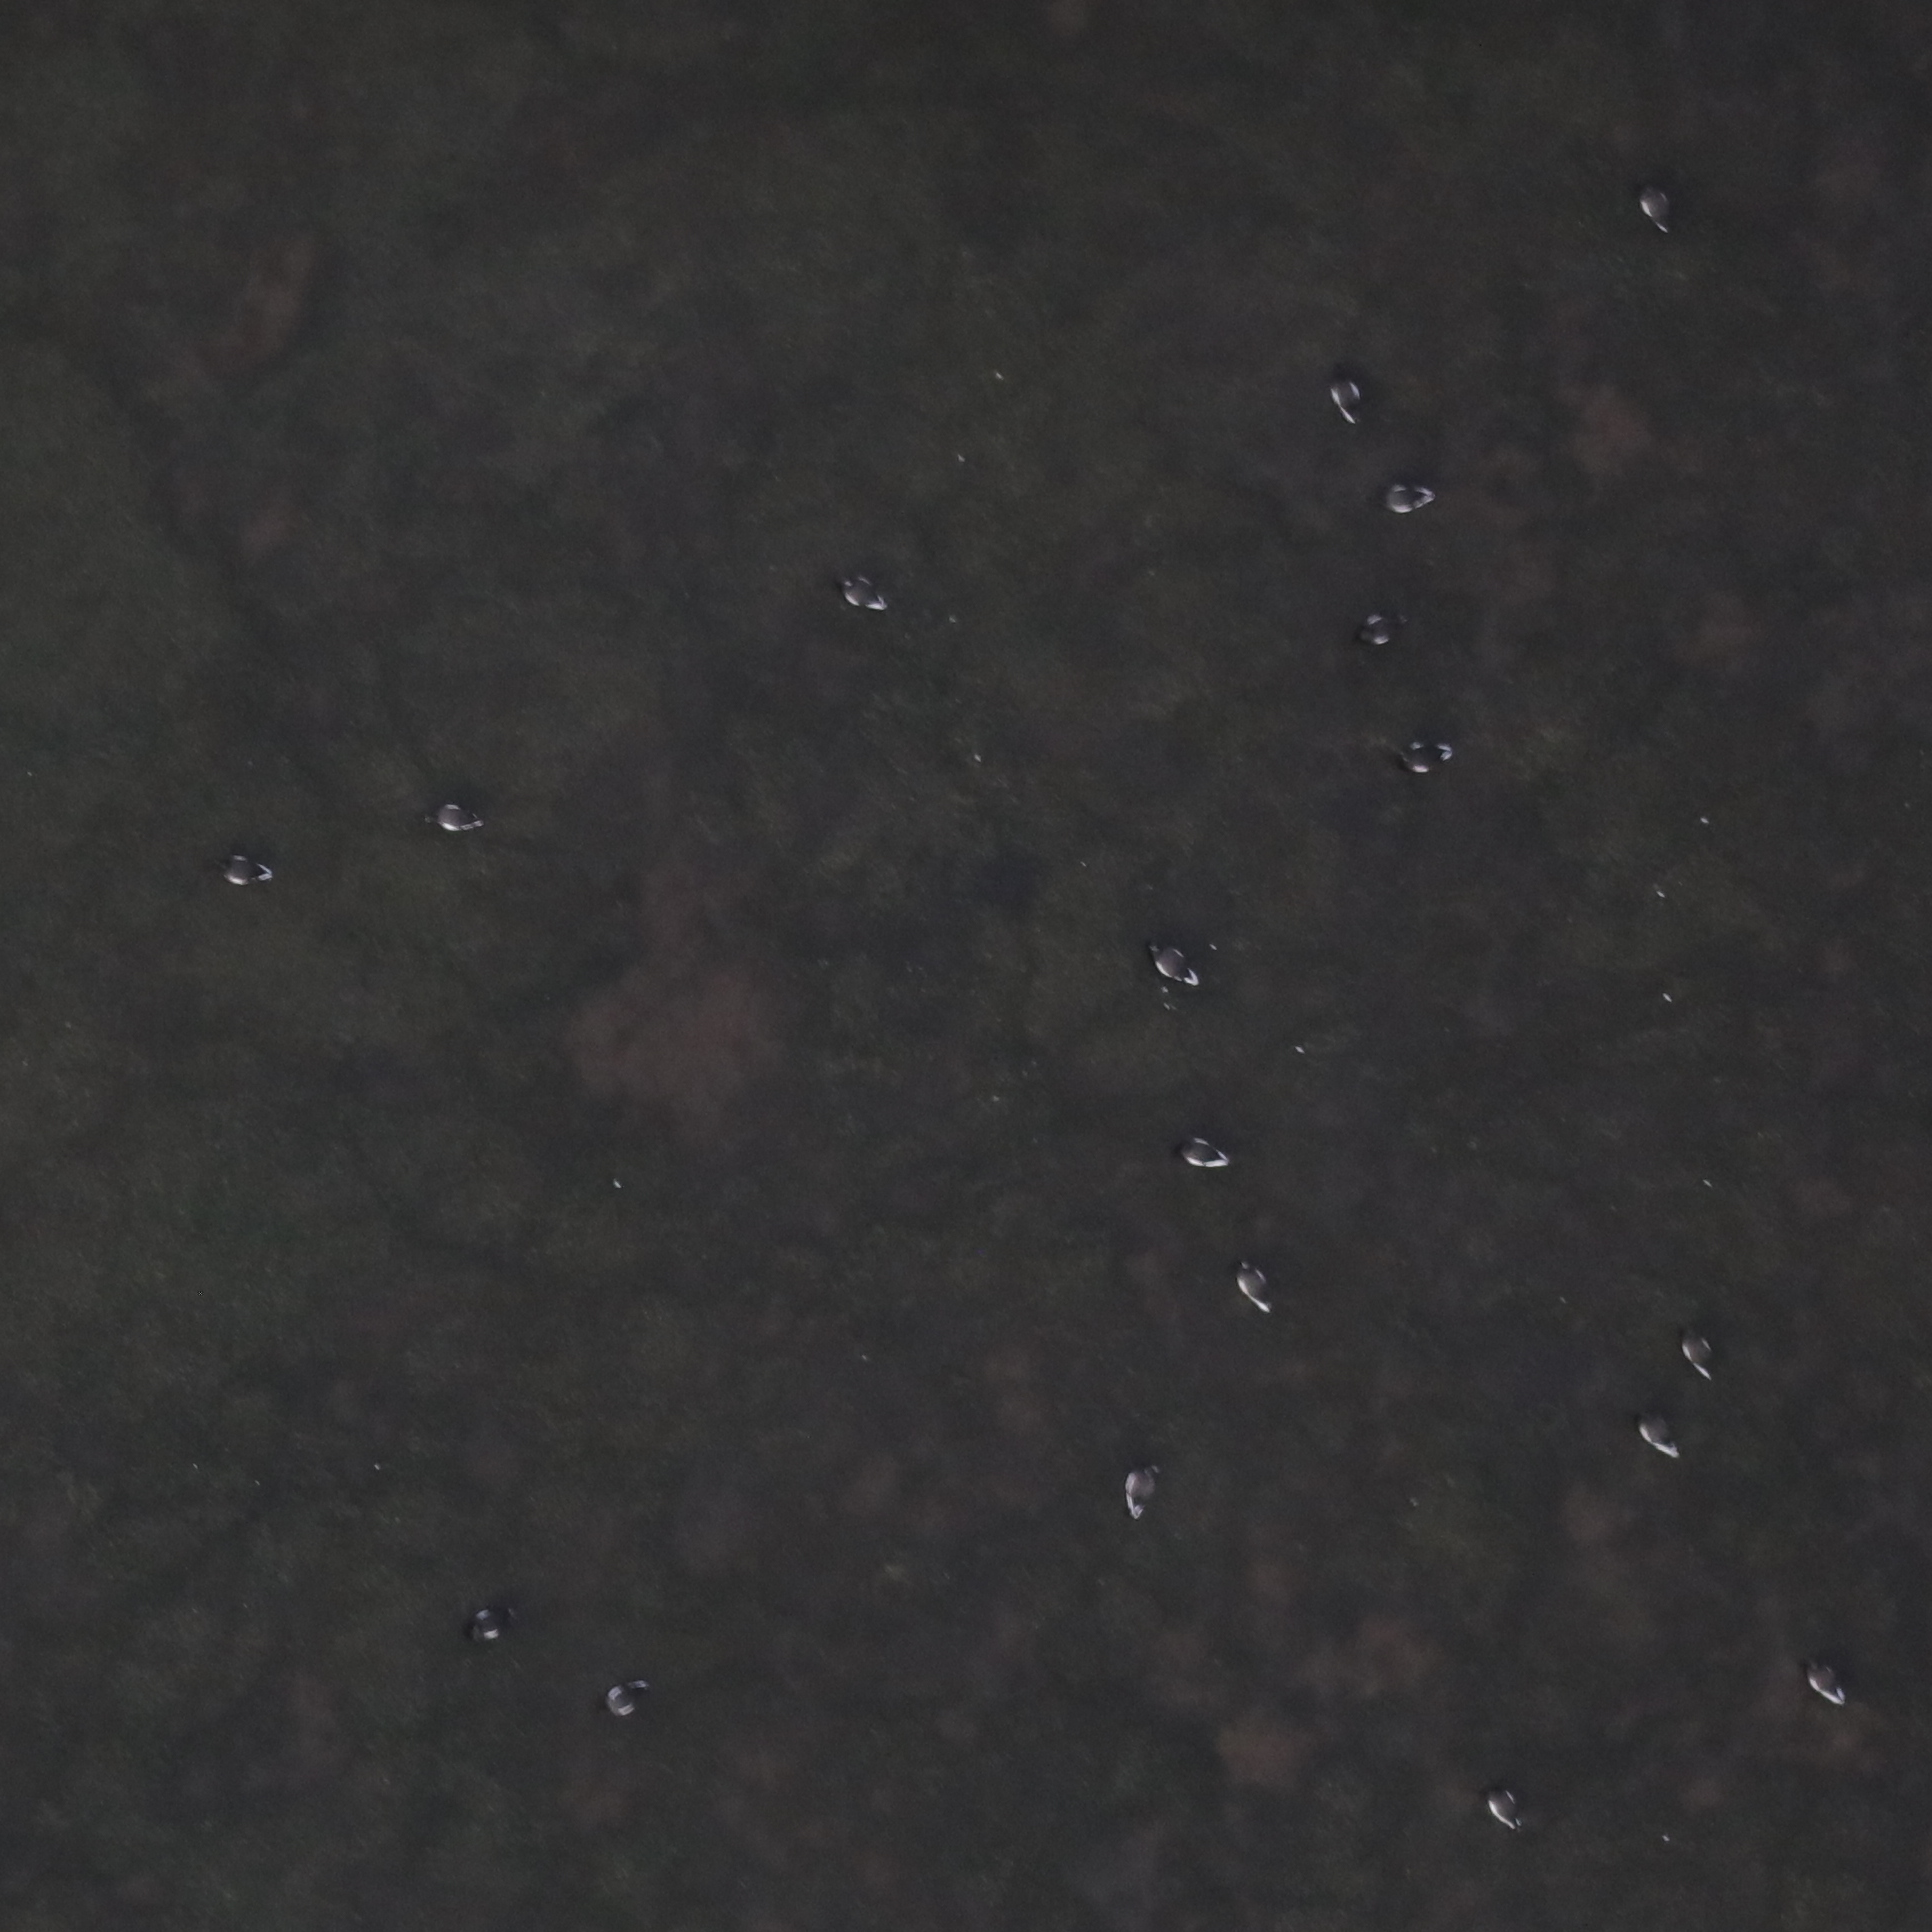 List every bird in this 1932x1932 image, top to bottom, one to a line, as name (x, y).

brant (1655, 206)
brant (1345, 399)
brant (1404, 500)
brant (861, 593)
brant (1375, 631)
brant (1424, 759)
brant (455, 819)
brant (243, 871)
brant (1171, 963)
brant (1201, 1155)
brant (1252, 1286)
brant (1699, 1351)
brant (1657, 1434)
brant (1140, 1490)
brant (486, 1624)
brant (1824, 1681)
brant (621, 1691)
brant (1503, 1806)